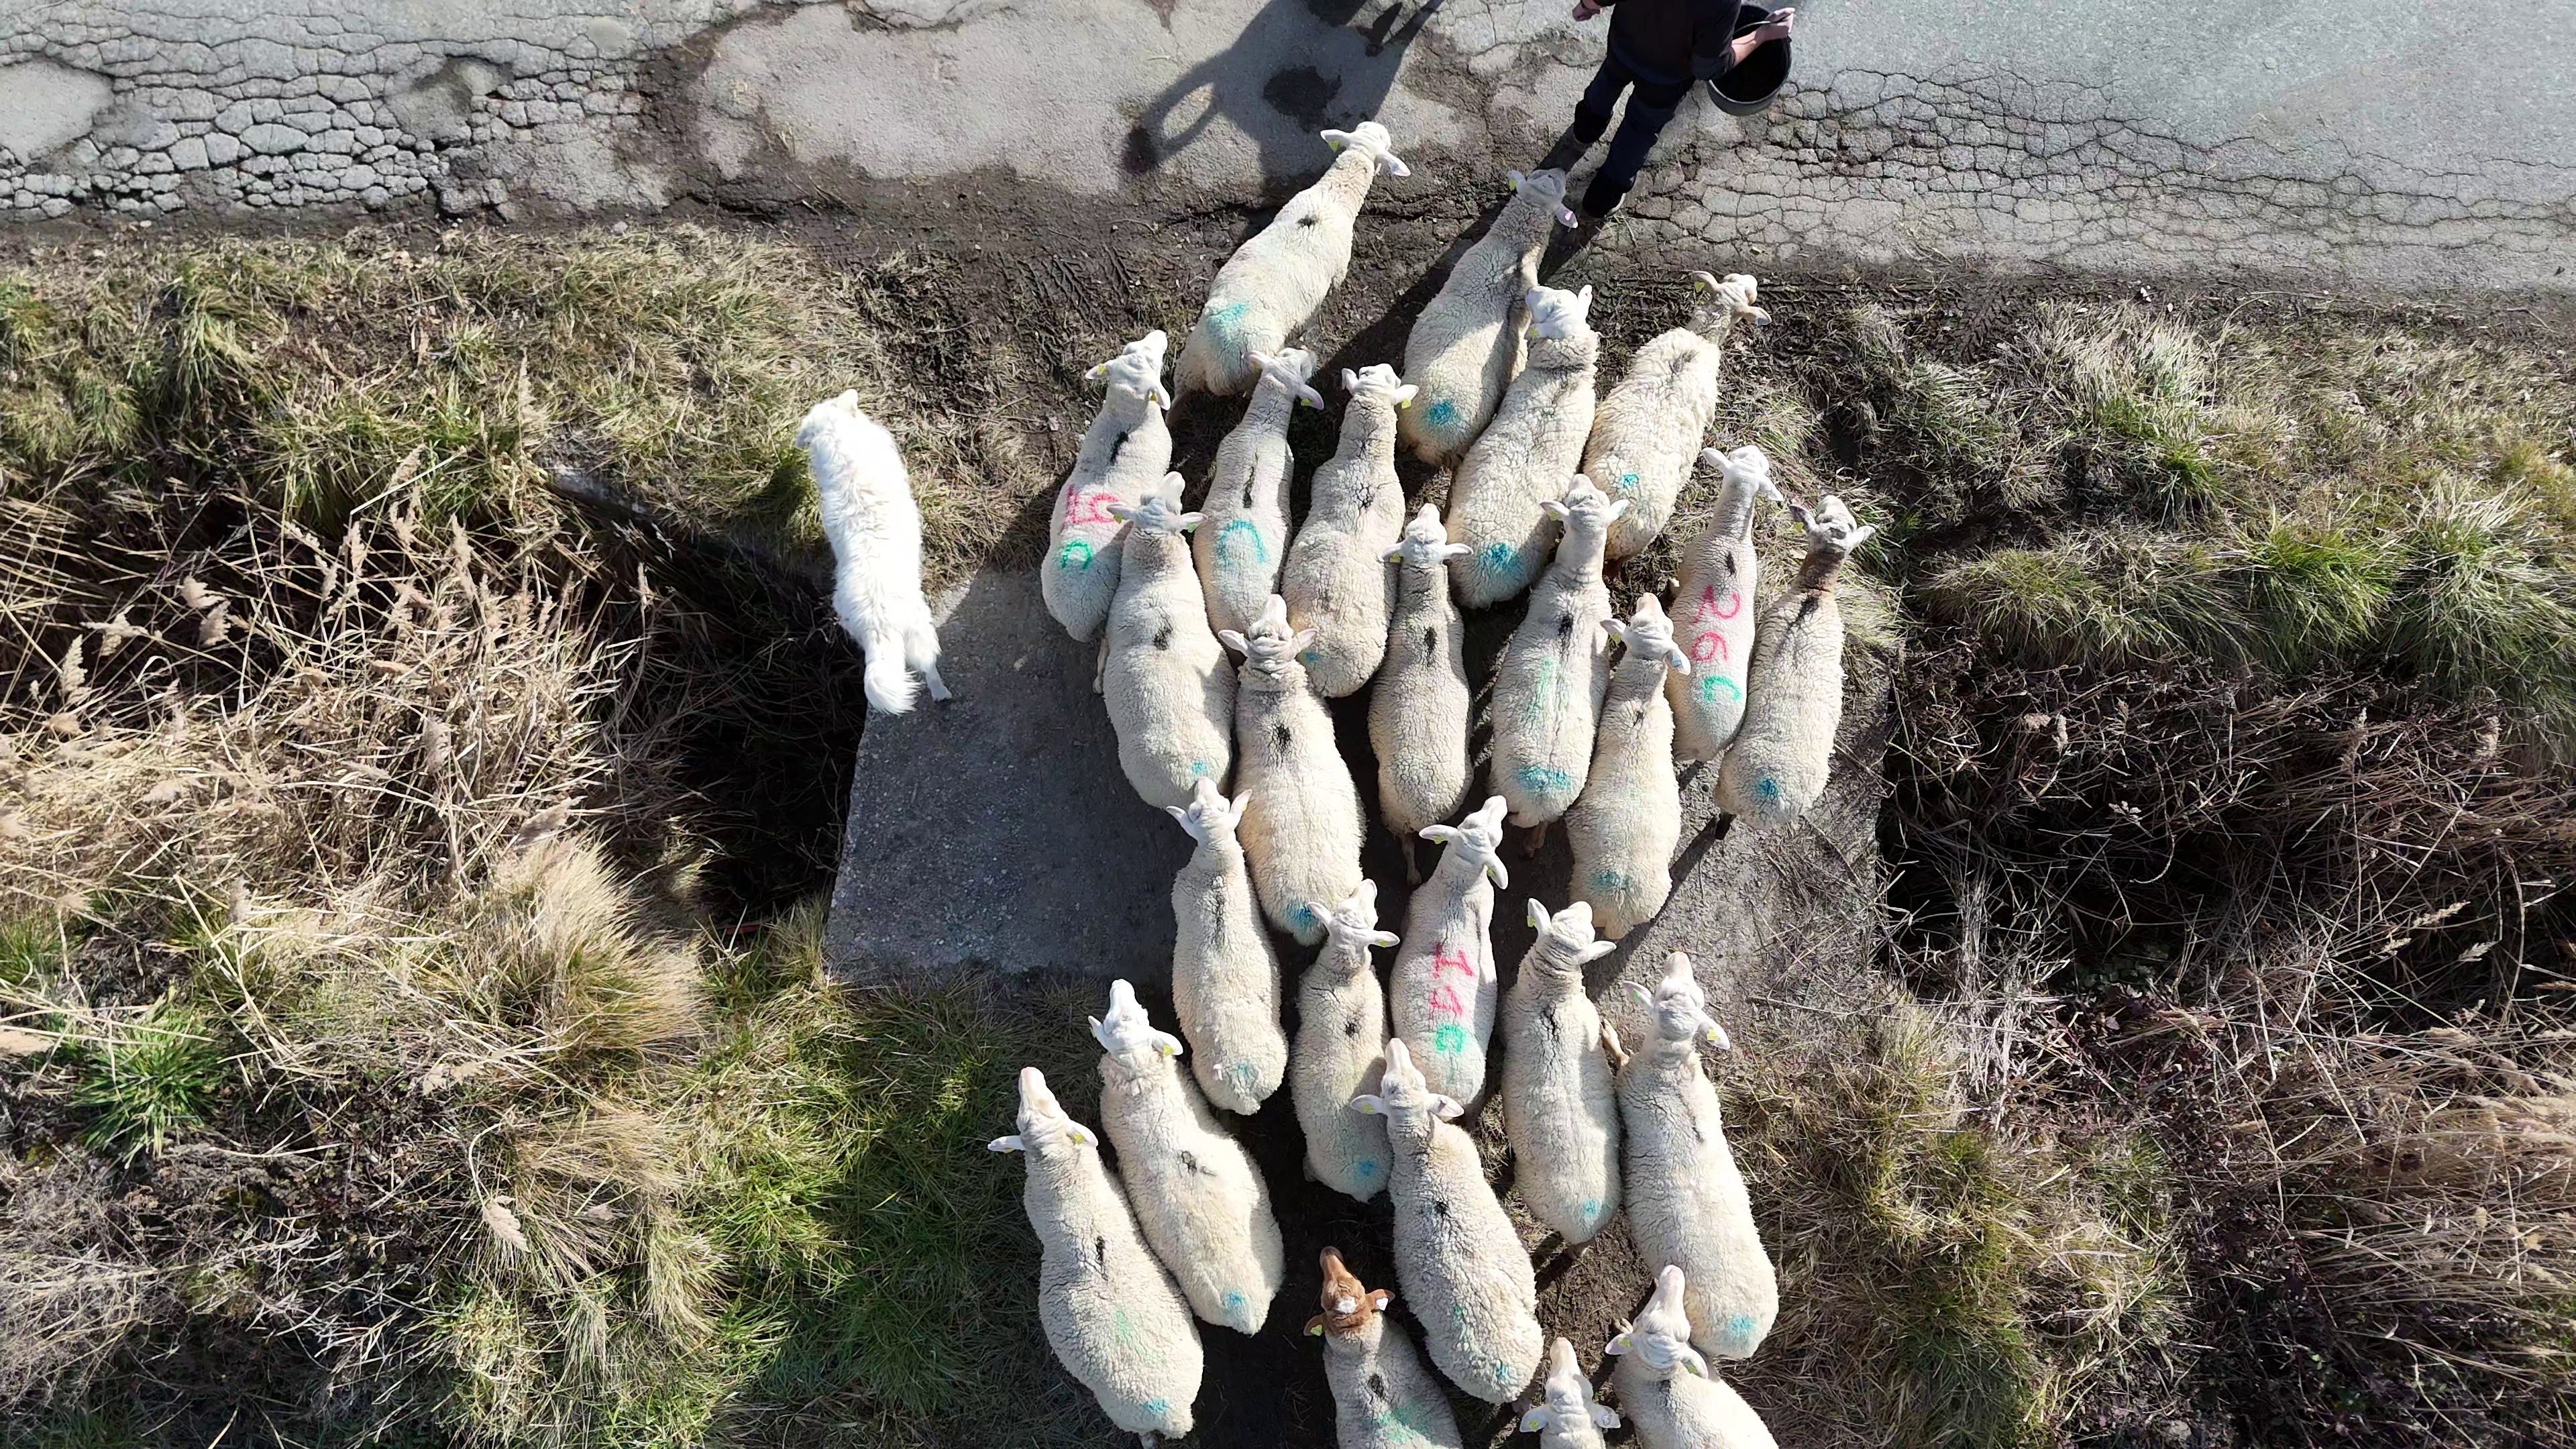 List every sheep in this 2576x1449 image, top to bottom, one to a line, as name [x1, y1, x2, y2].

sheep [1165, 122, 1411, 426]
sheep [1398, 168, 1577, 465]
sheep [1590, 272, 1772, 561]
sheep [1448, 284, 1598, 611]
sheep [1041, 329, 1173, 642]
sheep [1191, 341, 1325, 644]
sheep [1286, 356, 1416, 695]
sheep [1668, 446, 1783, 757]
sheep [1102, 469, 1239, 813]
sheep [1487, 472, 1626, 825]
sheep [1721, 493, 1875, 830]
sheep [1367, 500, 1474, 836]
sheep [1216, 588, 1365, 946]
sheep [1565, 589, 1691, 937]
sheep [1167, 776, 1289, 1116]
sheep [1387, 795, 1515, 1106]
sheep [1284, 879, 1399, 1201]
sheep [1500, 898, 1620, 1245]
sheep [1601, 950, 1779, 1361]
sheep [1084, 977, 1285, 1335]
sheep [1350, 1039, 1545, 1405]
sheep [987, 1065, 1205, 1443]
sheep [1304, 1246, 1464, 1448]
sheep [1605, 1265, 1795, 1449]
sheep [1520, 1337, 1620, 1449]